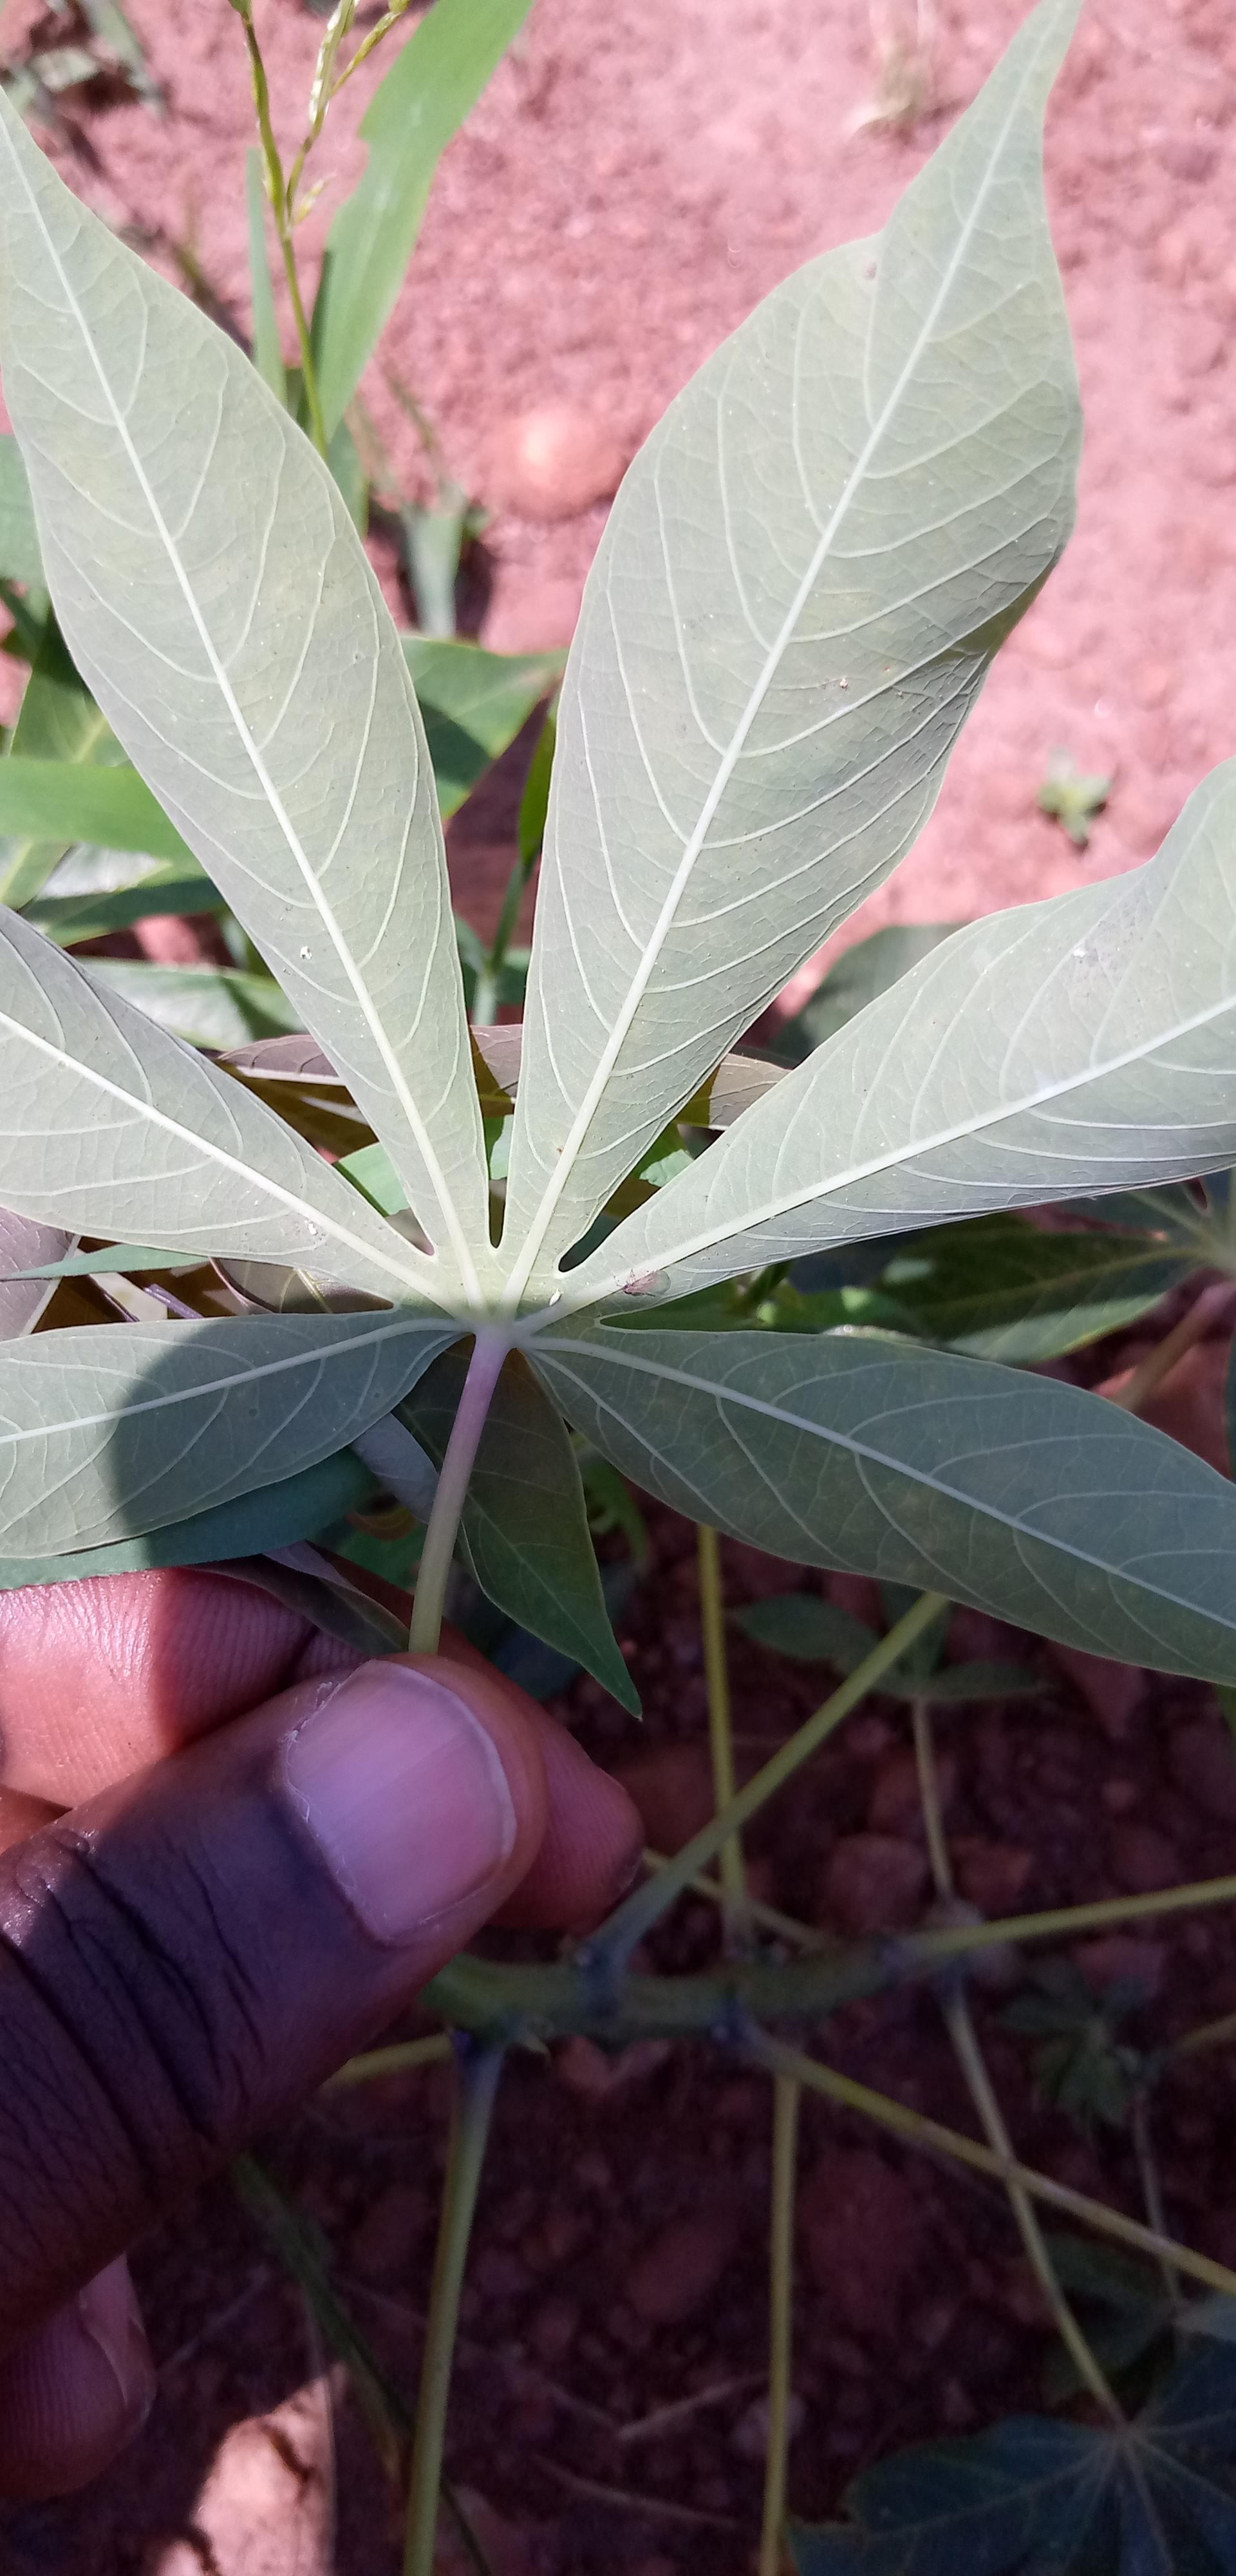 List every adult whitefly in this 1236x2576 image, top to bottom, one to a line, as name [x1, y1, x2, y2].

whitefly [827, 670, 855, 701]
whitefly [1064, 938, 1095, 966]
whitefly [285, 945, 317, 971]
whitefly [535, 1279, 566, 1323]